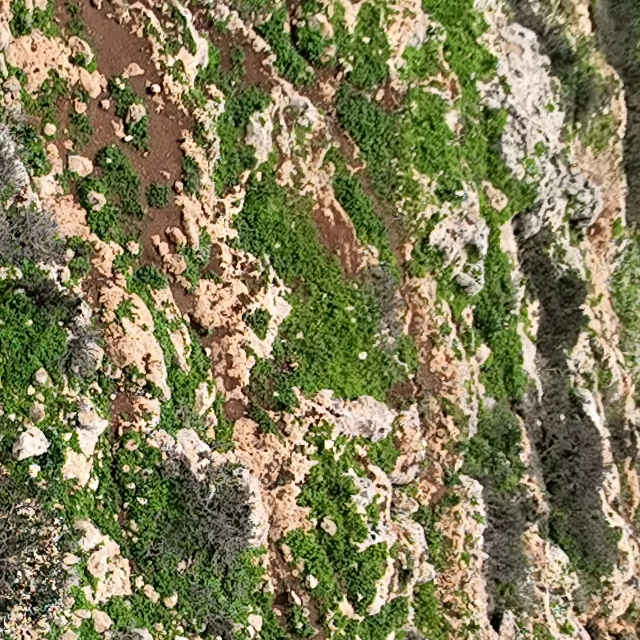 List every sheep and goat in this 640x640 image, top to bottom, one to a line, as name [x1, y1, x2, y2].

None